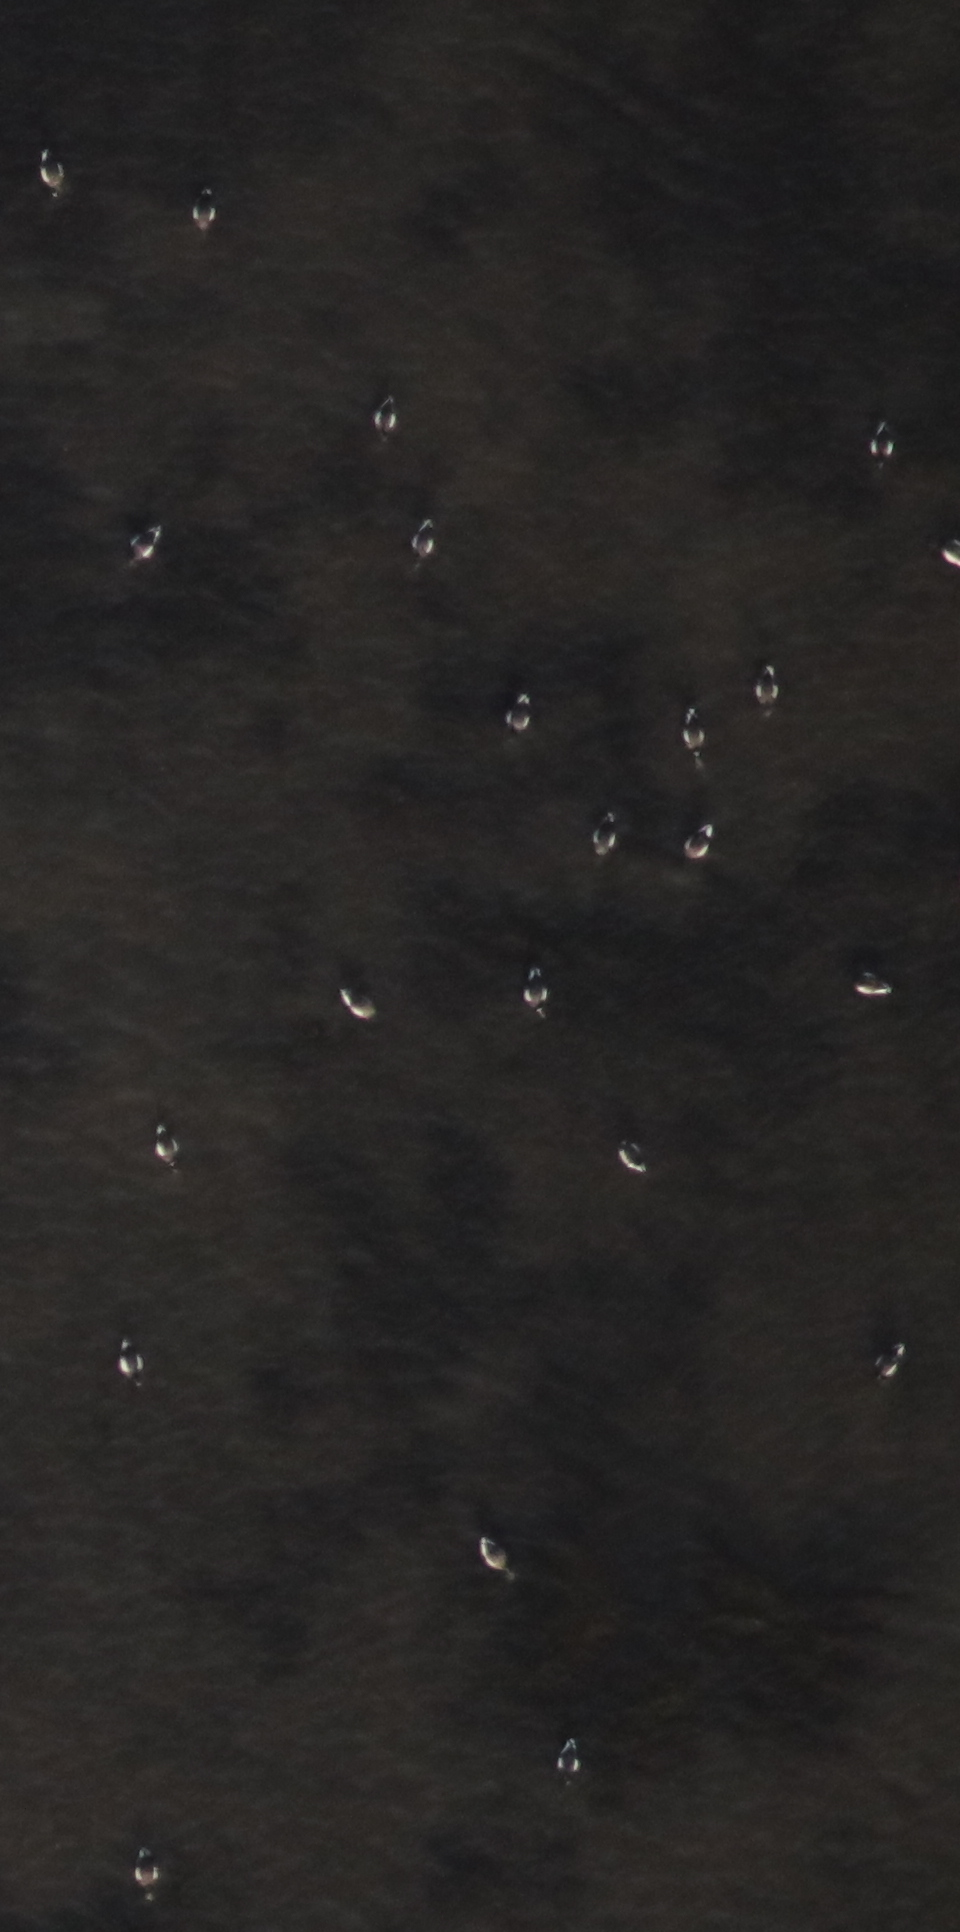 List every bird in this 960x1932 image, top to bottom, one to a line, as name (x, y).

brant (52, 173)
brant (204, 213)
brant (386, 419)
brant (870, 442)
brant (423, 543)
brant (143, 545)
brant (765, 691)
brant (519, 716)
brant (696, 733)
brant (607, 837)
brant (698, 844)
brant (873, 984)
brant (536, 993)
brant (357, 1003)
brant (167, 1149)
brant (632, 1157)
brant (892, 1362)
brant (133, 1365)
brant (497, 1557)
brant (571, 1757)
brant (149, 1874)